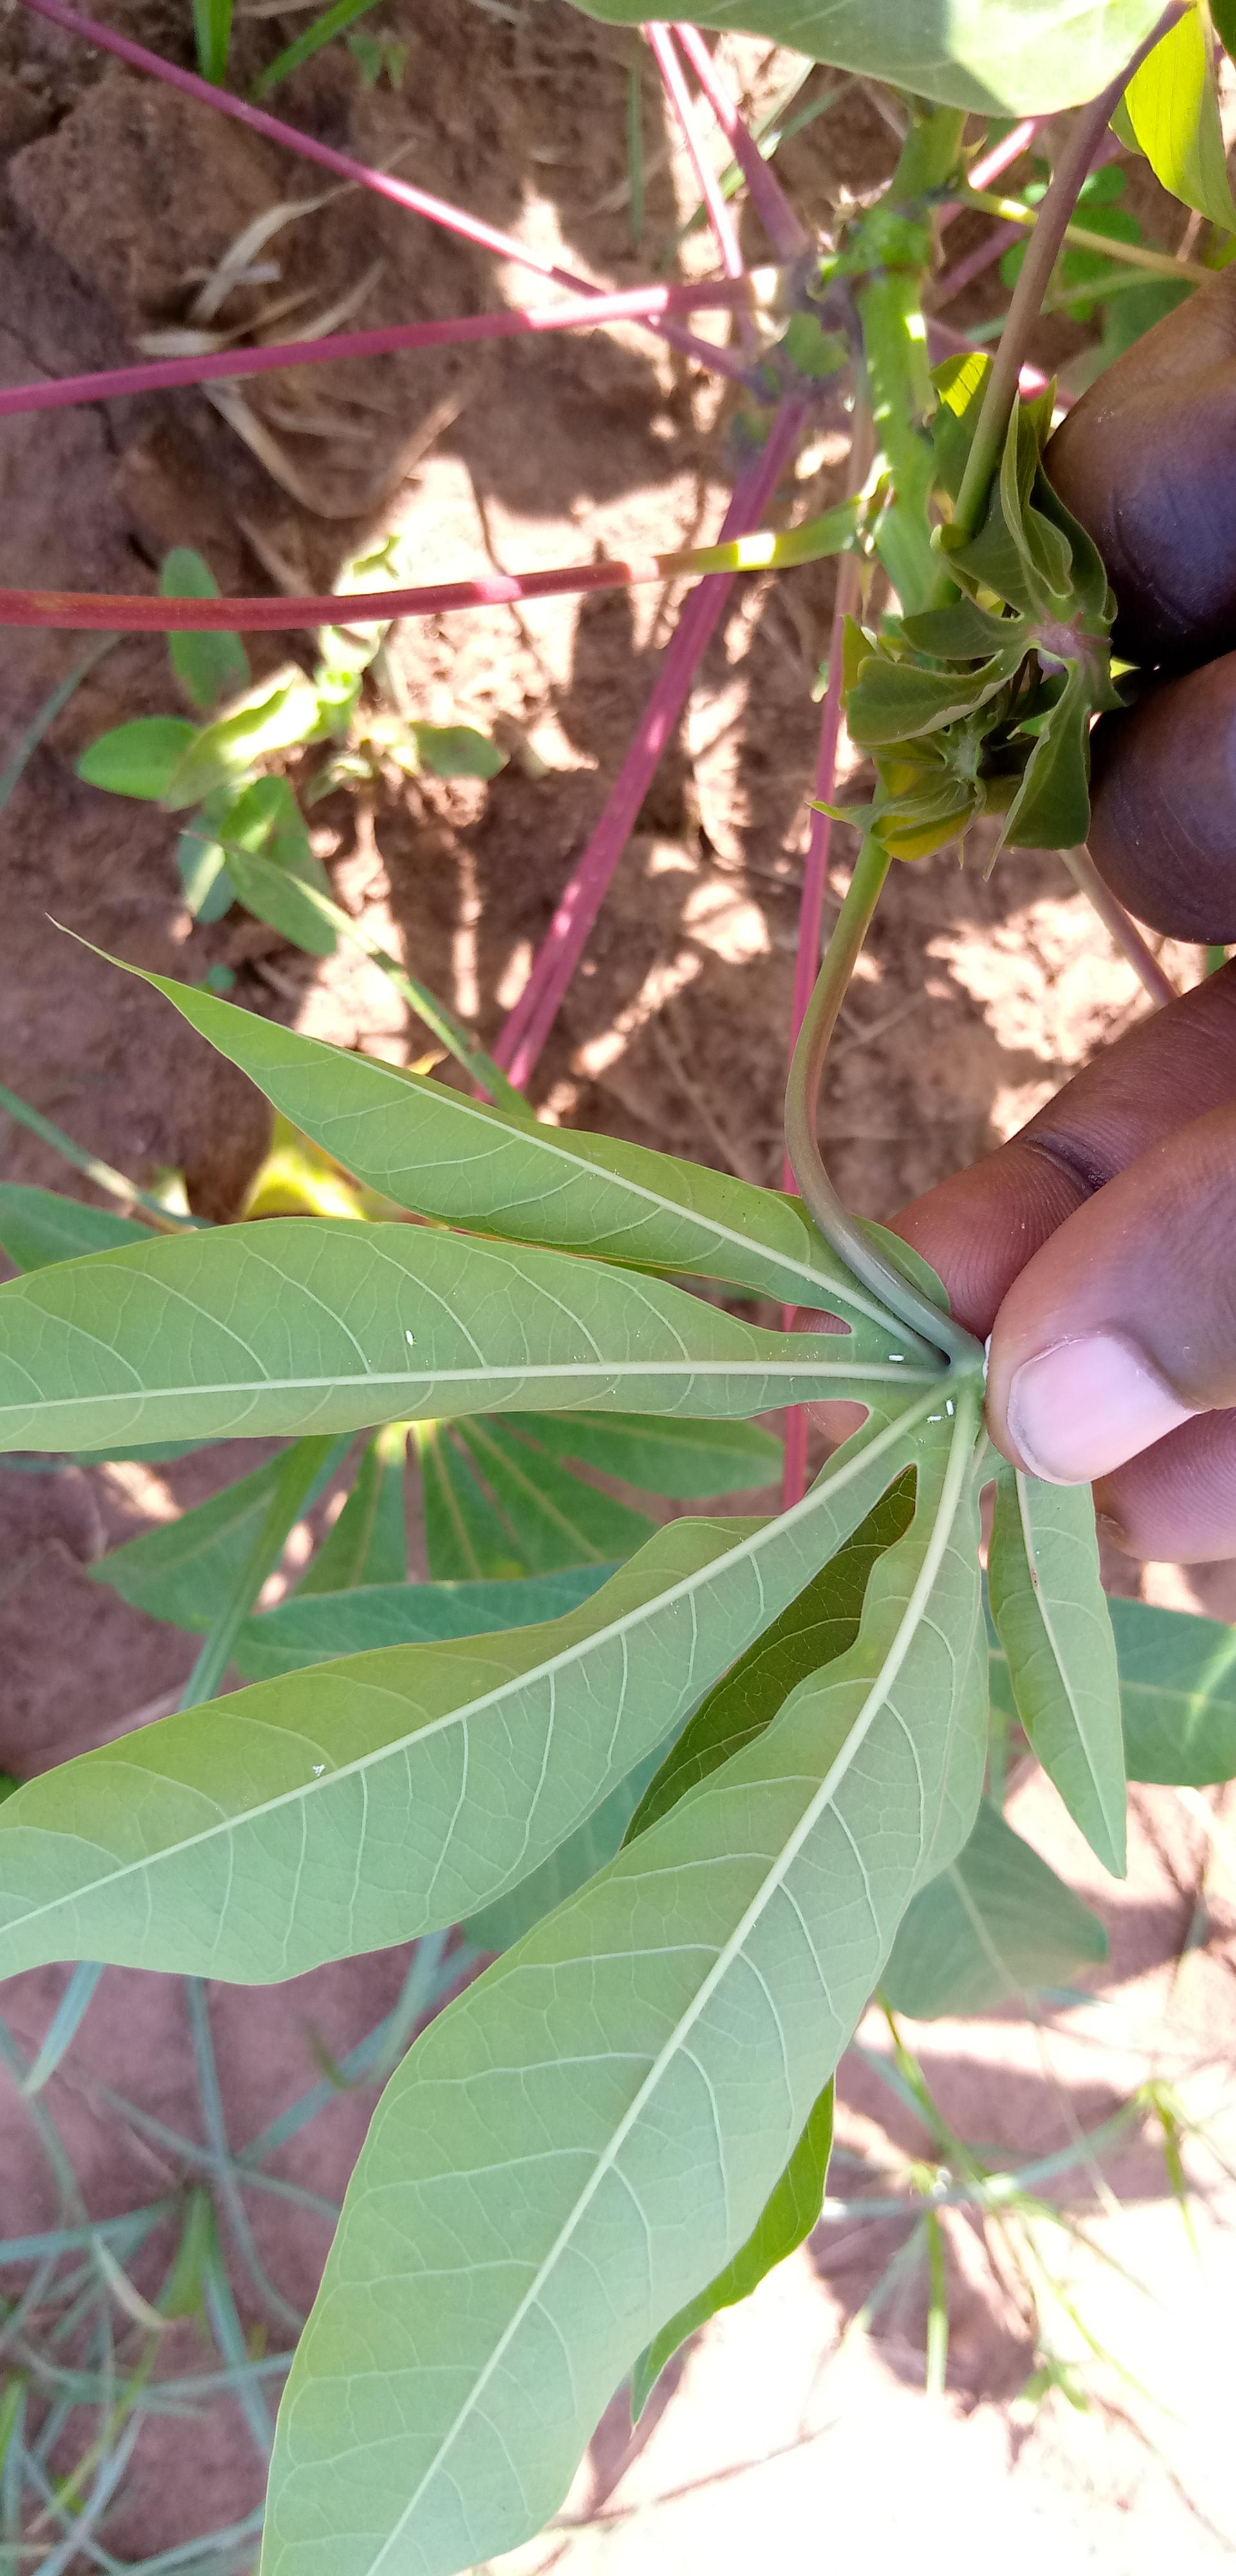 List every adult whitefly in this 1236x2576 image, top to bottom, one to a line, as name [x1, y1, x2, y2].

whitefly [387, 1309, 430, 1361]
whitefly [883, 1327, 918, 1374]
whitefly [932, 1381, 963, 1419]
whitefly [922, 1405, 948, 1445]
whitefly [308, 1753, 350, 1791]